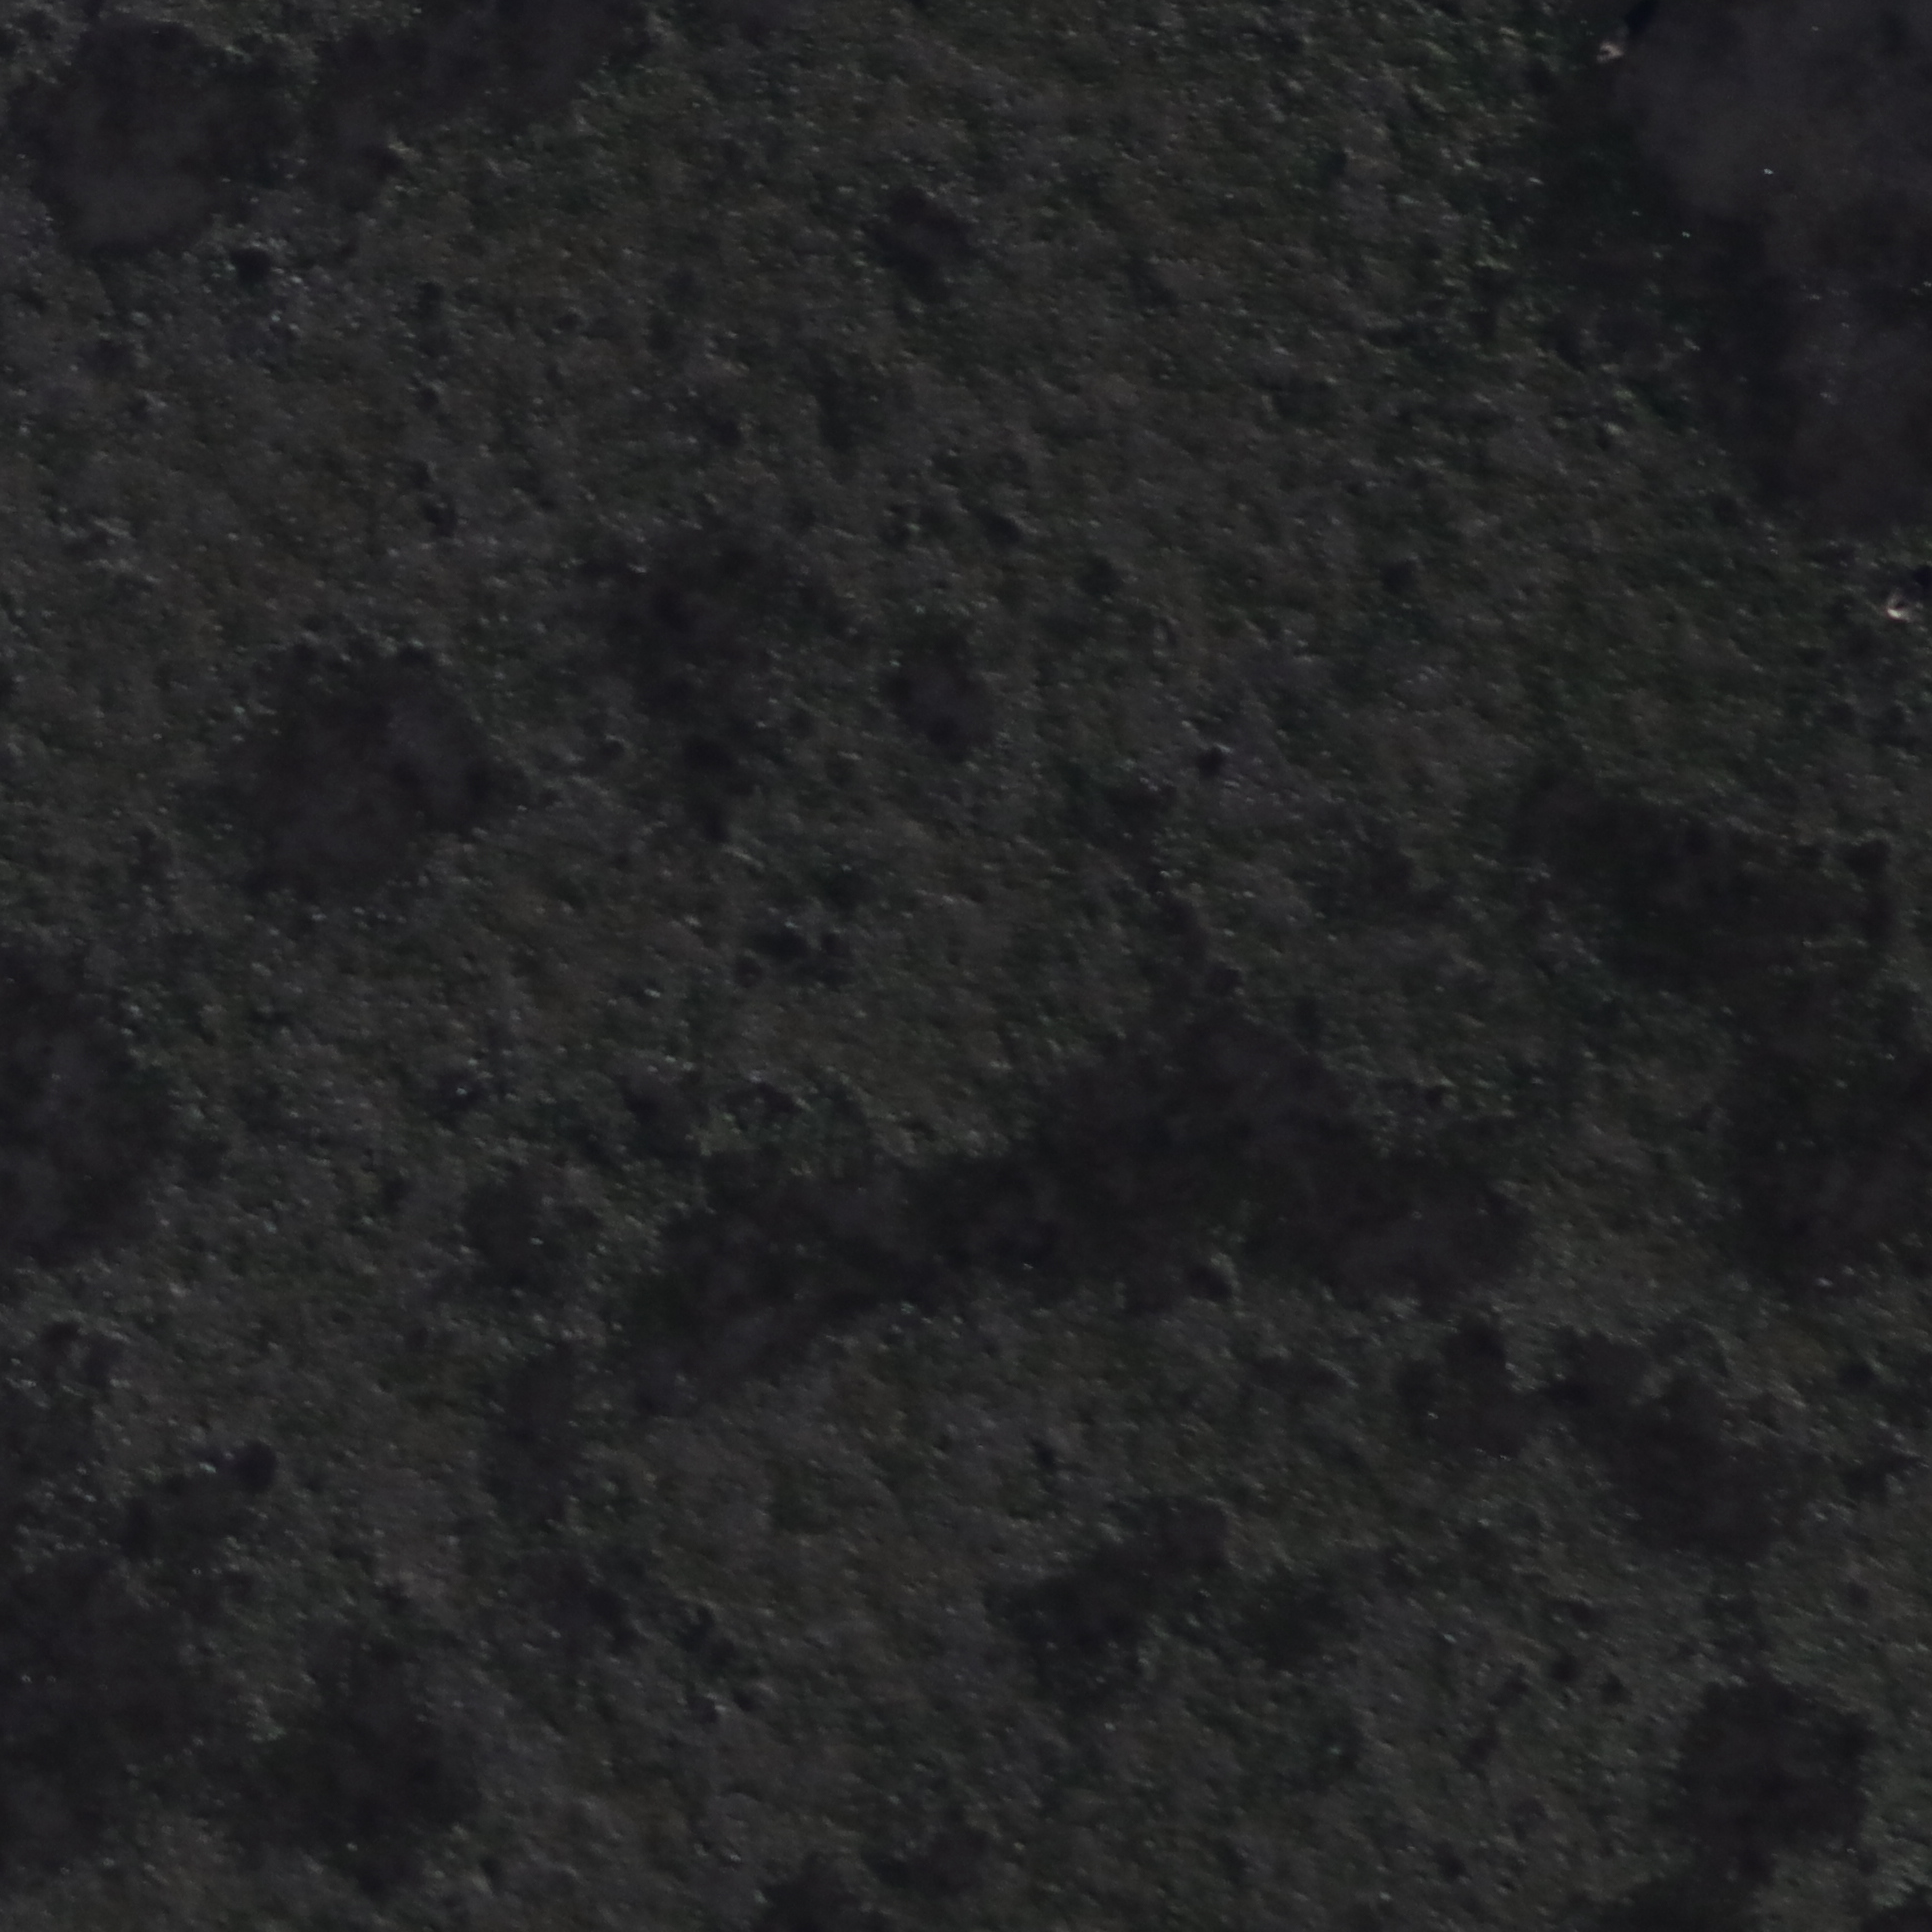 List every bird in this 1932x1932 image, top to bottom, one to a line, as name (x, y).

Canada goose (1612, 51)
Canada goose (1908, 602)